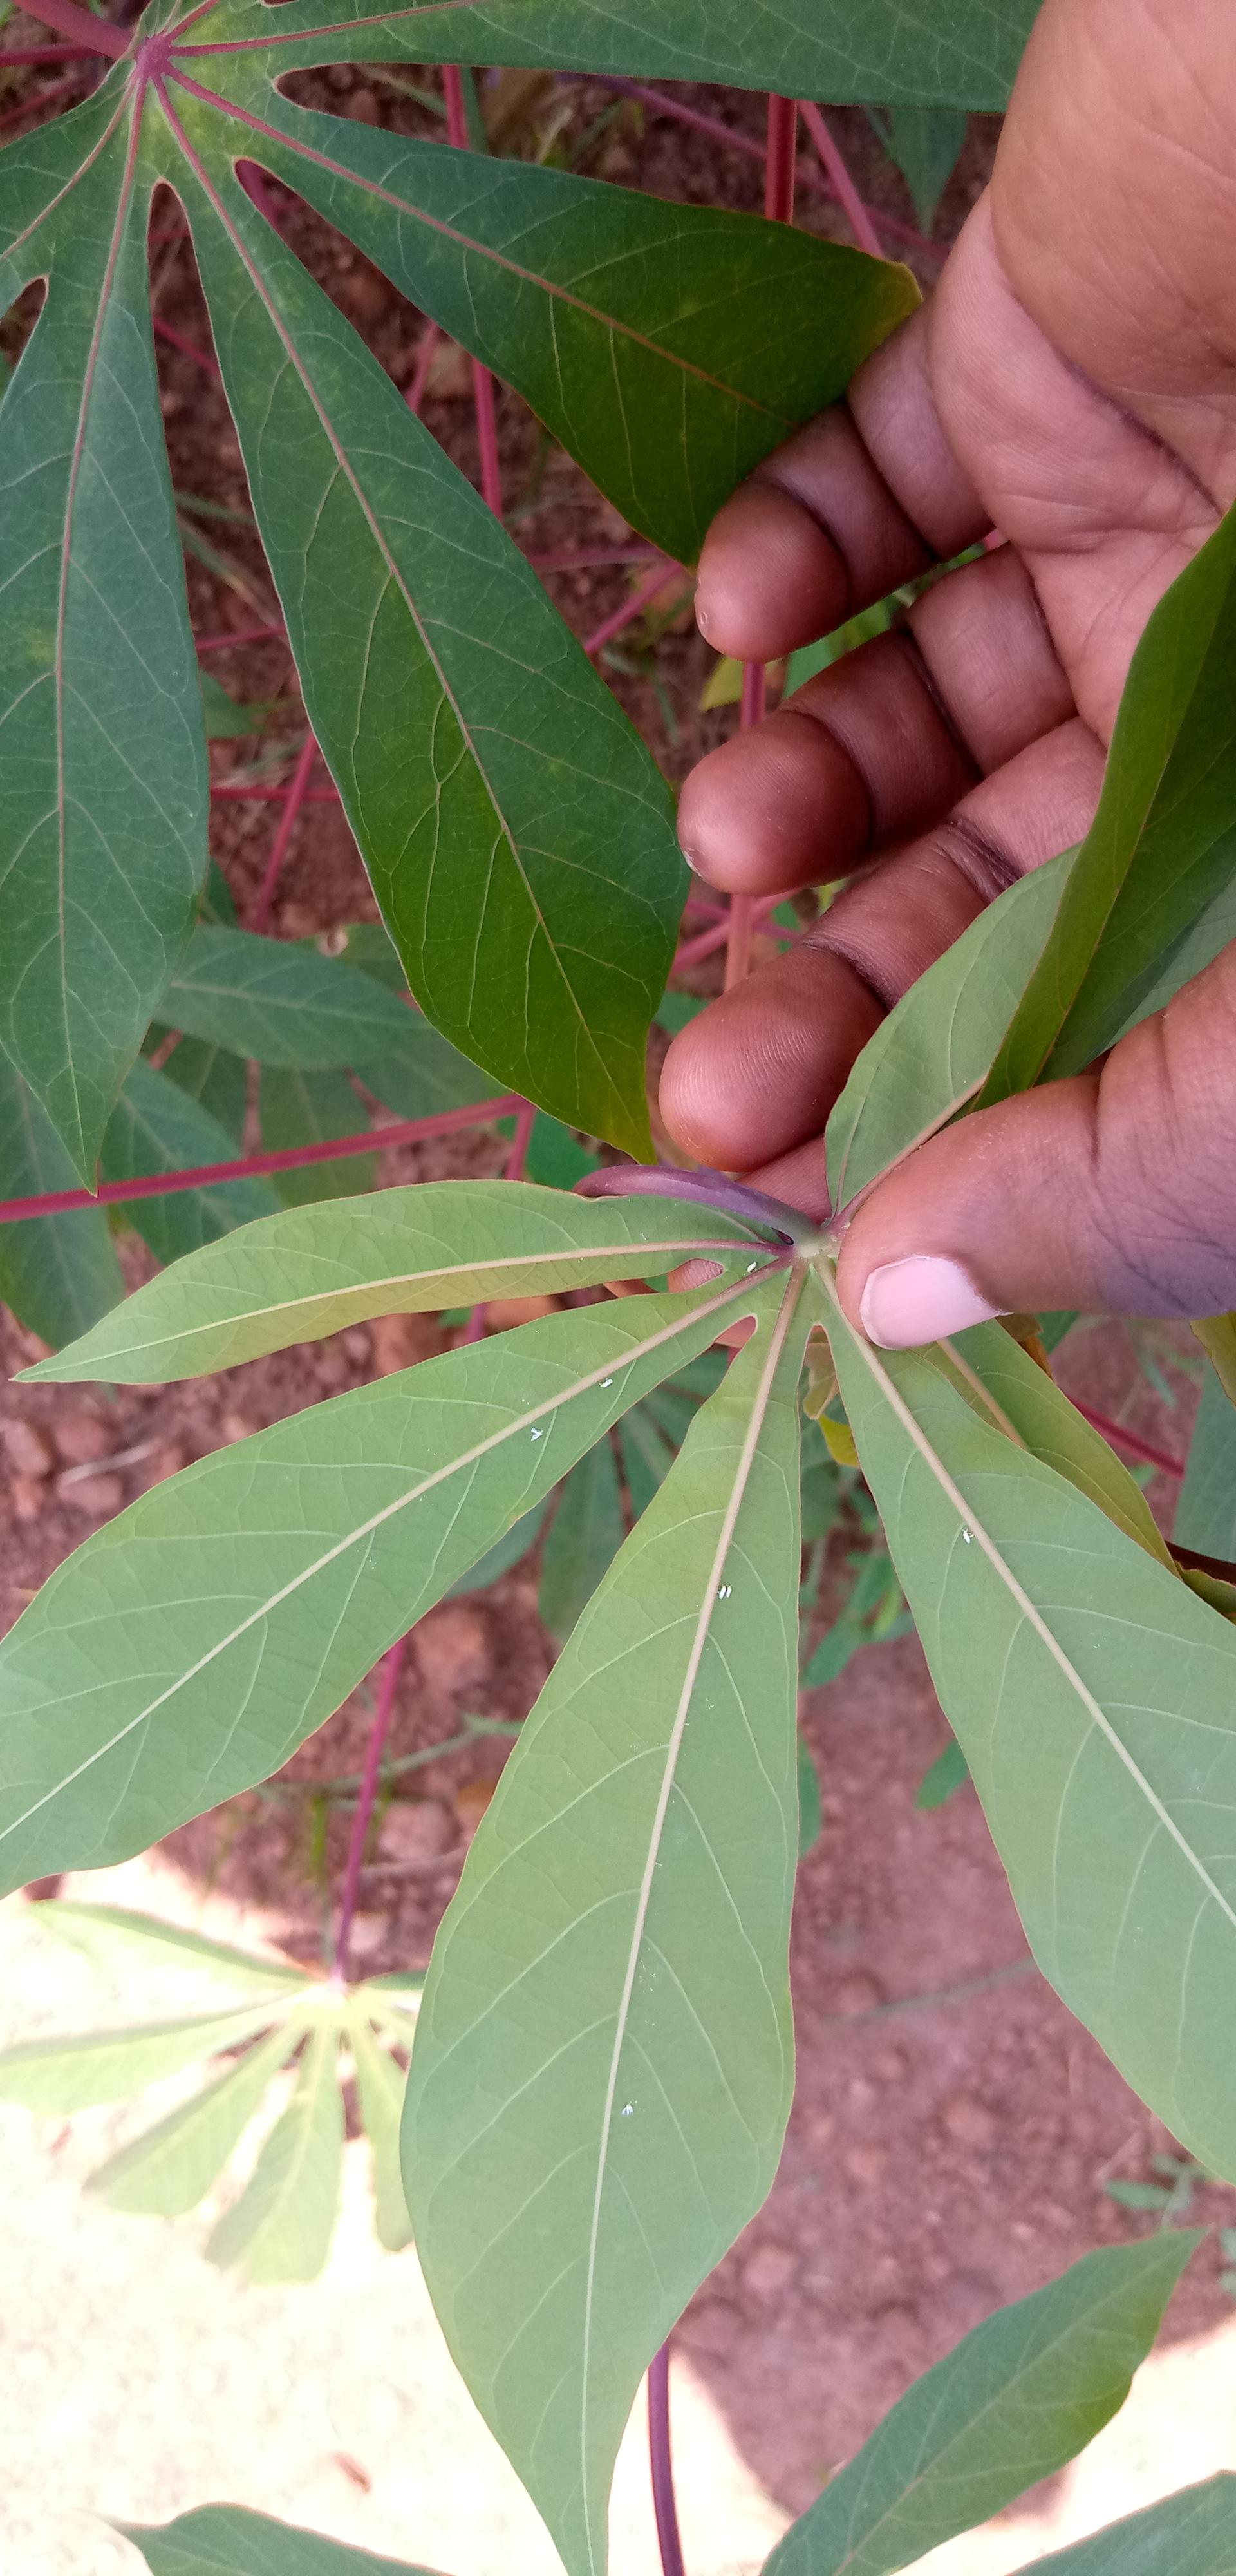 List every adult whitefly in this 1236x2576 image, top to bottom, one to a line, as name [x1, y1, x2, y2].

whitefly [737, 1247, 767, 1284]
whitefly [600, 1370, 622, 1405]
whitefly [518, 1423, 552, 1451]
whitefly [952, 1521, 975, 1553]
whitefly [699, 1564, 737, 1607]
whitefly [714, 1578, 740, 1604]
whitefly [615, 2095, 641, 2119]